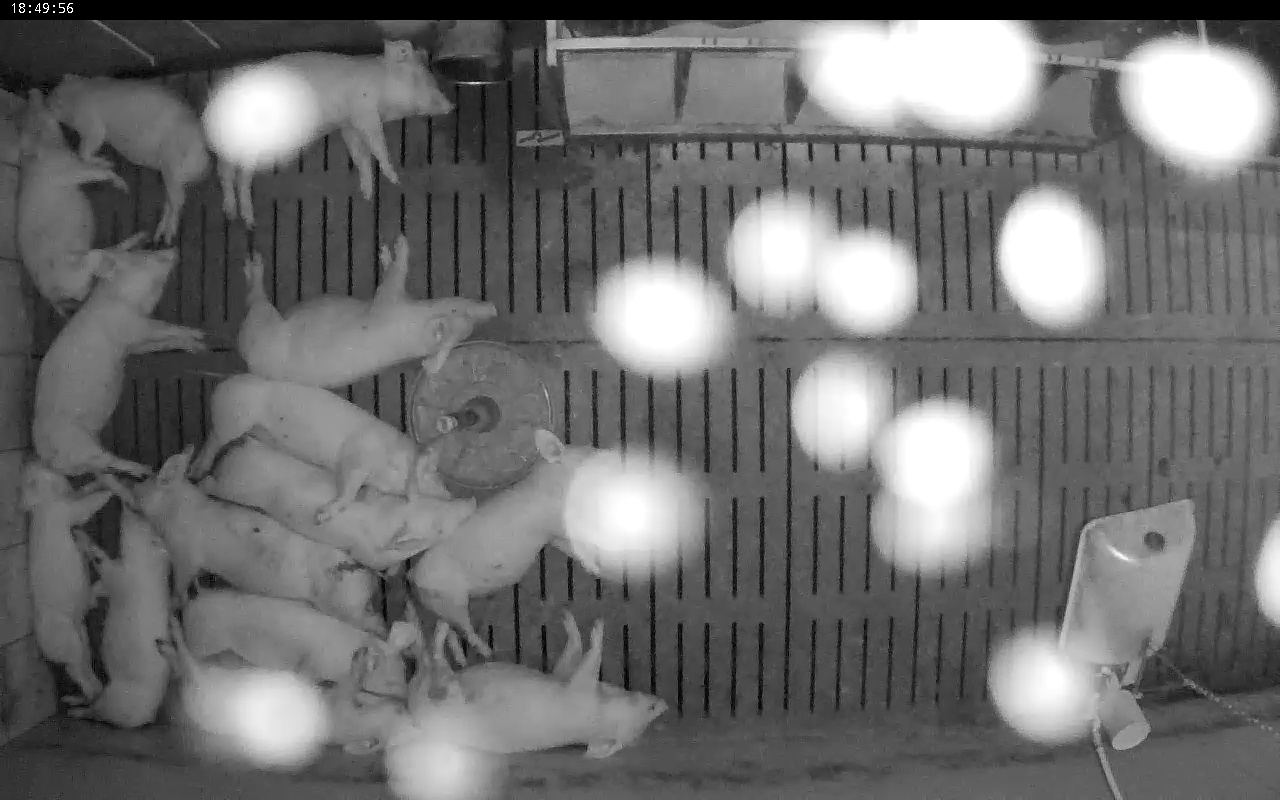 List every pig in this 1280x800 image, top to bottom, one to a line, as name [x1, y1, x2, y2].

pig [201, 40, 458, 231]
pig [43, 70, 211, 247]
pig [3, 86, 152, 320]
pig [234, 233, 499, 387]
pig [31, 245, 207, 506]
pig [185, 372, 454, 525]
pig [404, 428, 622, 668]
pig [195, 433, 479, 571]
pig [118, 445, 392, 640]
pig [16, 450, 116, 701]
pig [58, 501, 173, 729]
pig [180, 578, 418, 701]
pig [407, 602, 667, 762]
pig [156, 617, 424, 754]